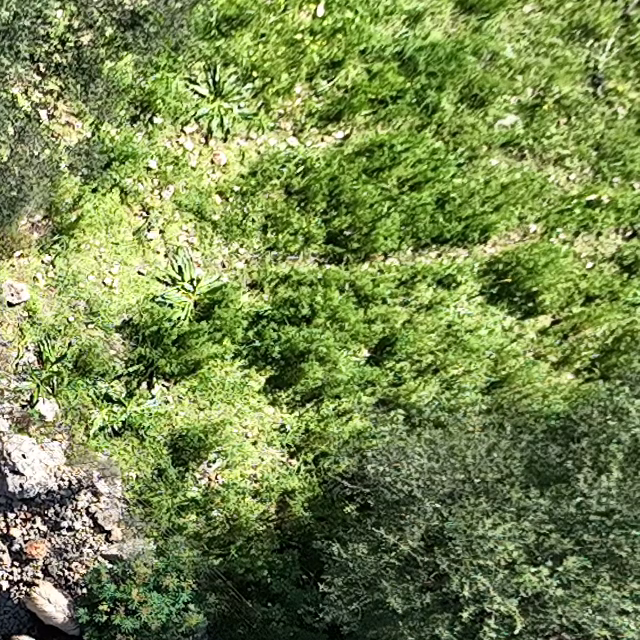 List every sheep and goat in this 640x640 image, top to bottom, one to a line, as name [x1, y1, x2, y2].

sheep [26, 577, 84, 636]
sheep [48, 632, 108, 639]
sheep [10, 634, 85, 639]